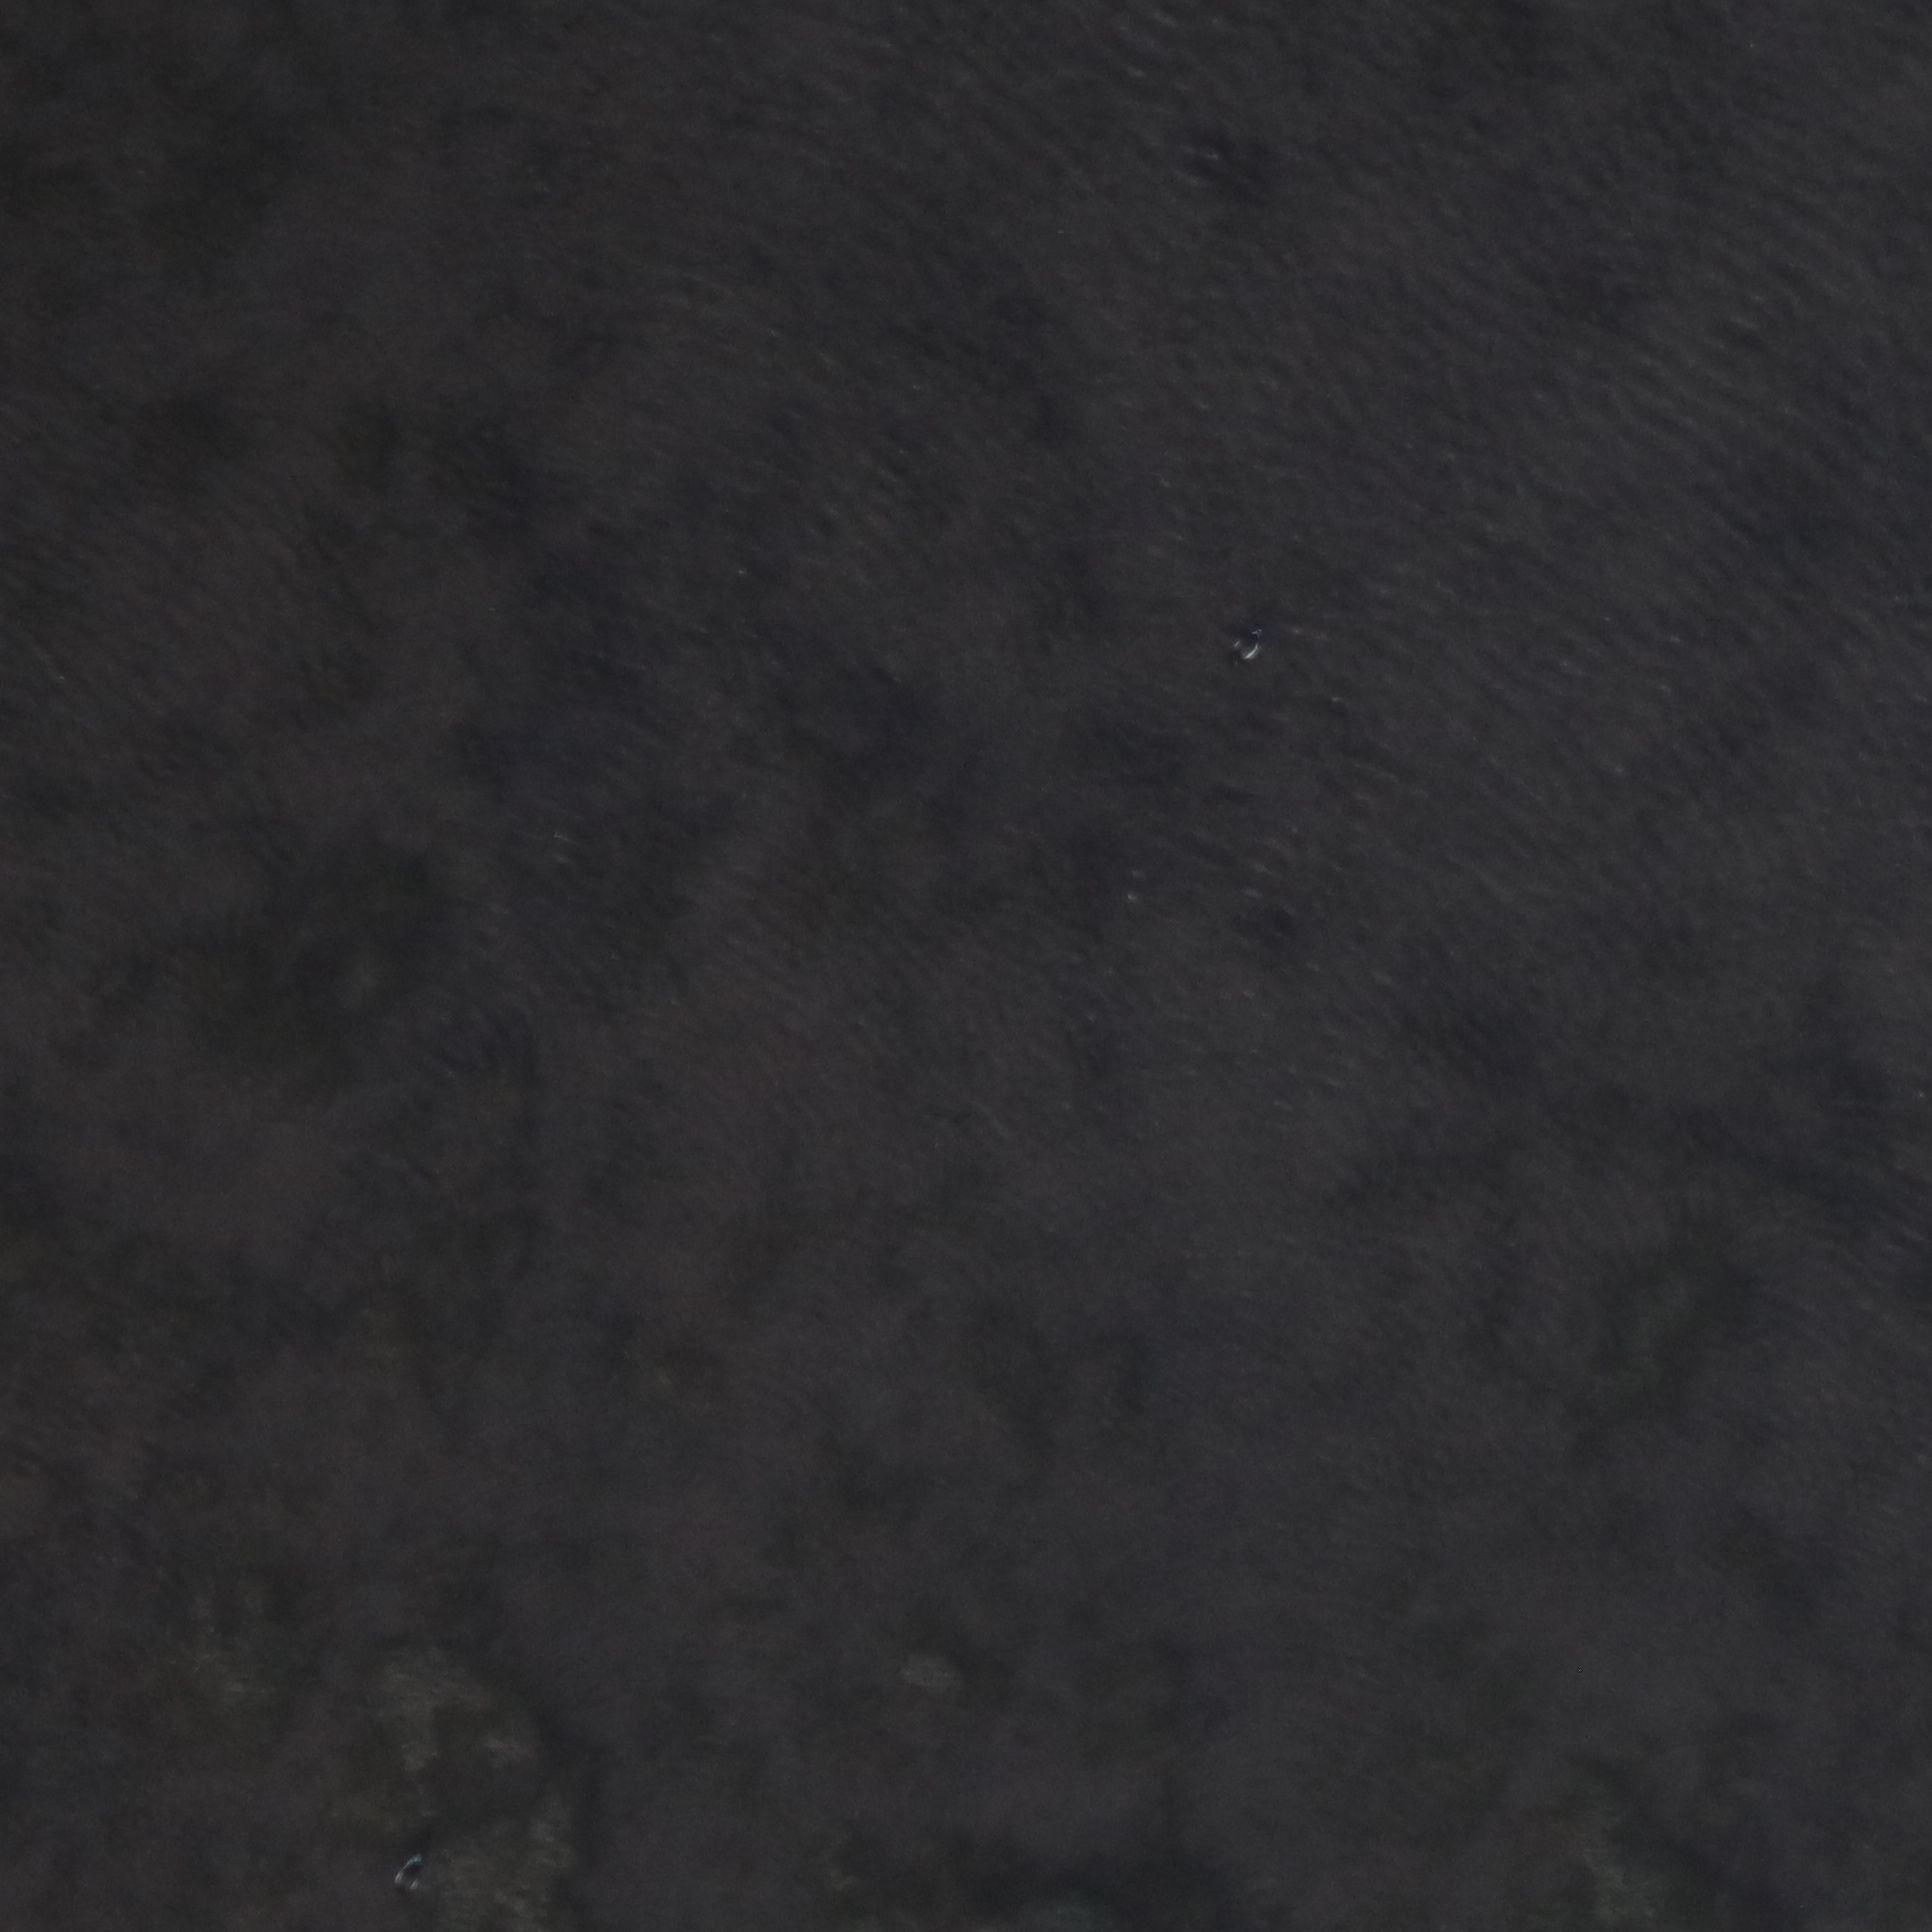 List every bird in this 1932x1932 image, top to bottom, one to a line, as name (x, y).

brant (1247, 648)
brant (409, 1875)